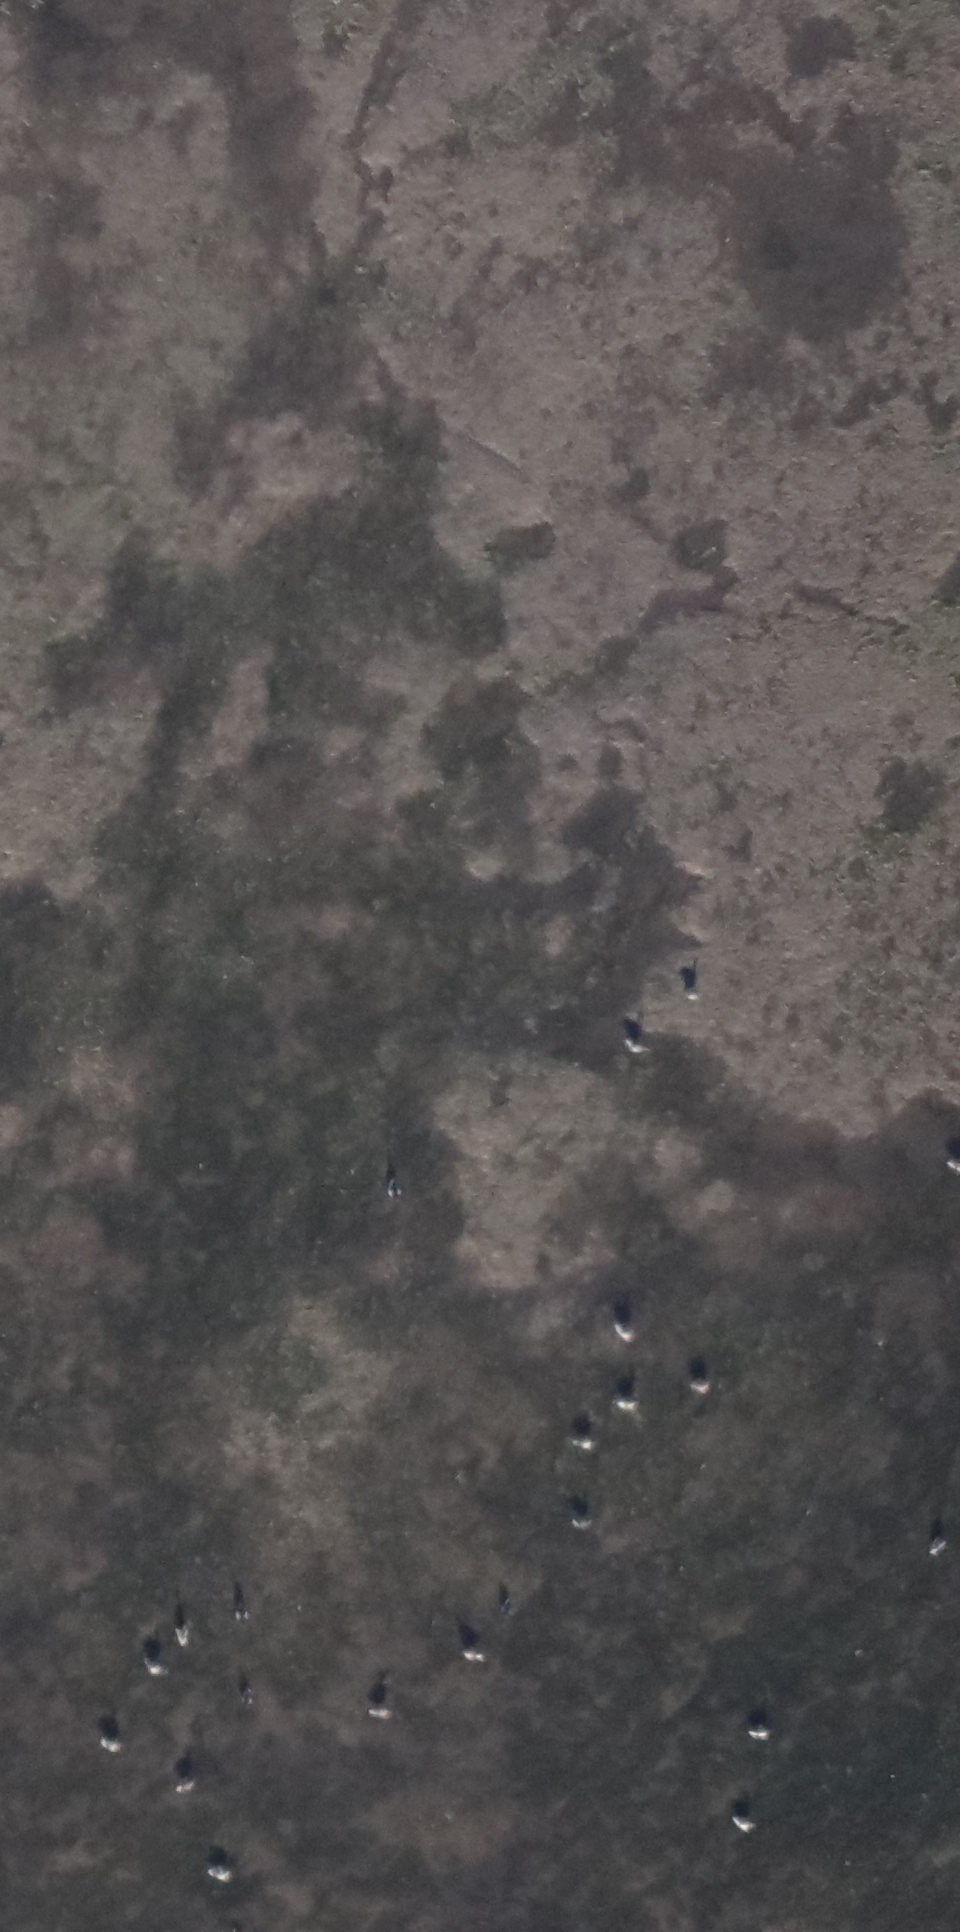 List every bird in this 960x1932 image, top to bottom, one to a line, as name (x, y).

brant (694, 994)
brant (639, 1048)
brant (955, 1164)
brant (393, 1190)
brant (624, 1329)
brant (701, 1384)
brant (628, 1401)
brant (583, 1443)
brant (583, 1521)
brant (935, 1545)
brant (506, 1607)
brant (242, 1614)
brant (179, 1629)
brant (473, 1654)
brant (153, 1667)
brant (246, 1698)
brant (378, 1717)
brant (760, 1731)
brant (116, 1750)
brant (183, 1792)
brant (743, 1822)
brant (218, 1872)